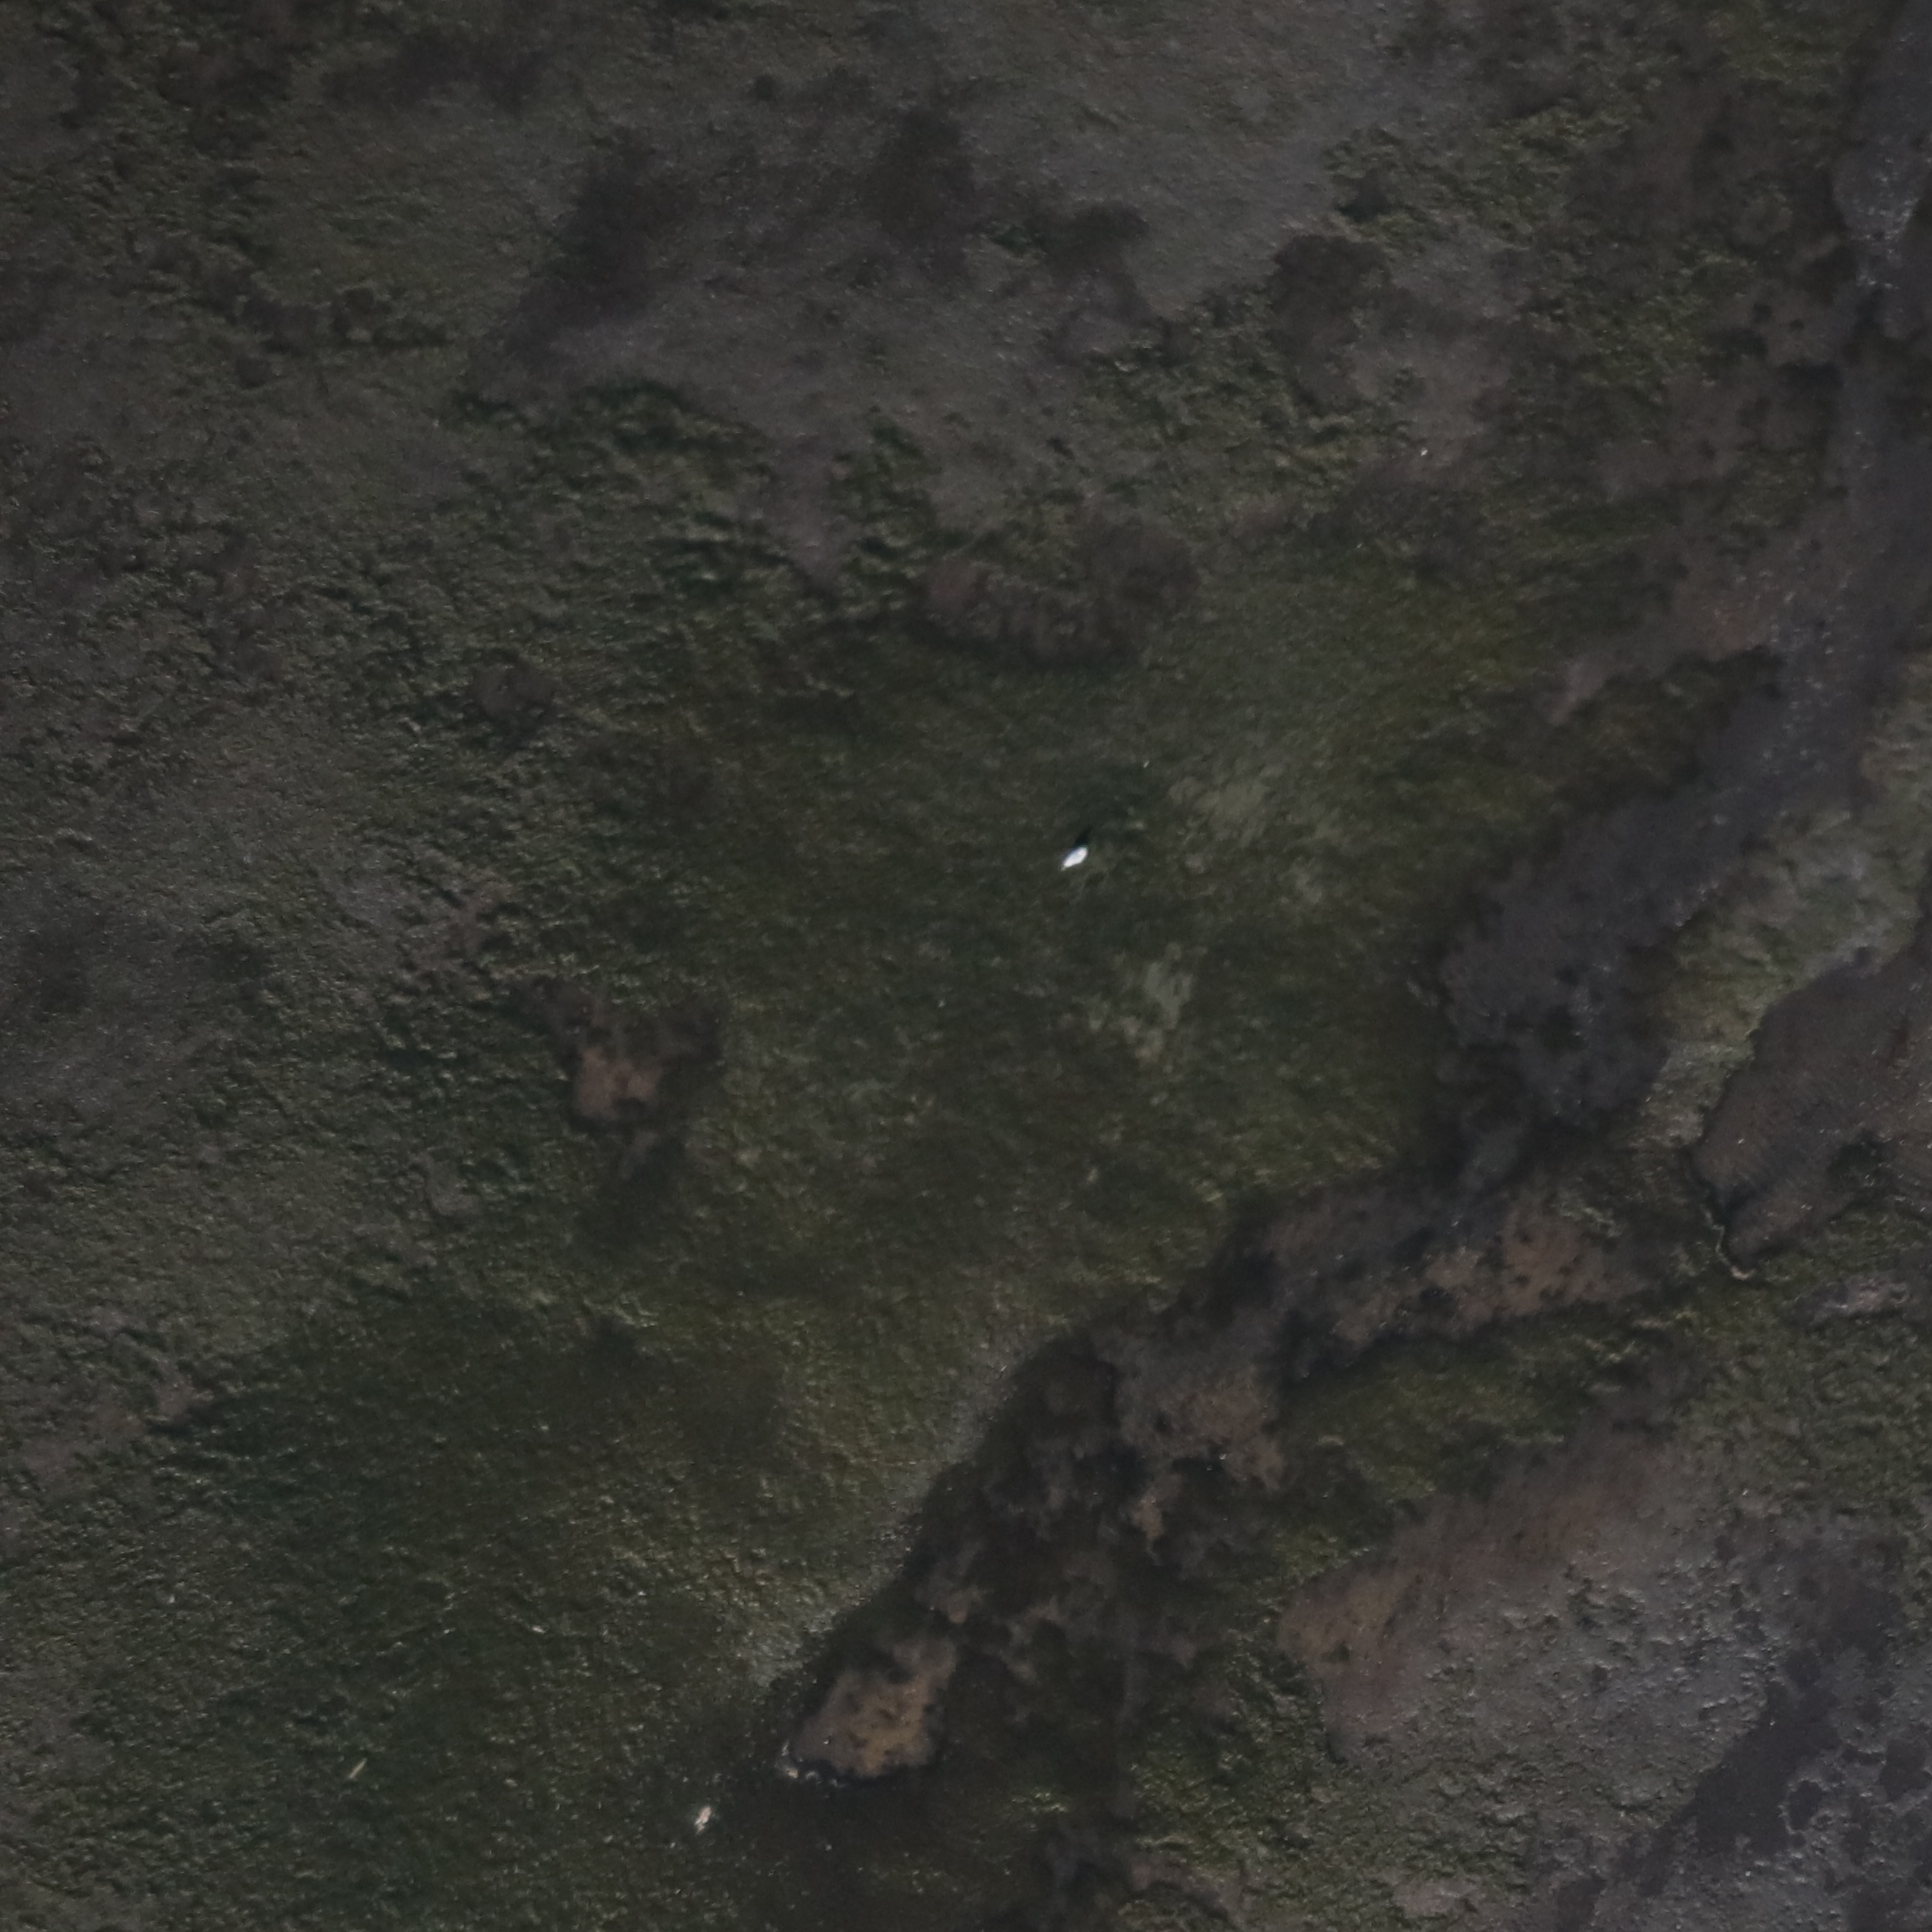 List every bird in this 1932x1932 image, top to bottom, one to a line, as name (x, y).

gull (1074, 859)